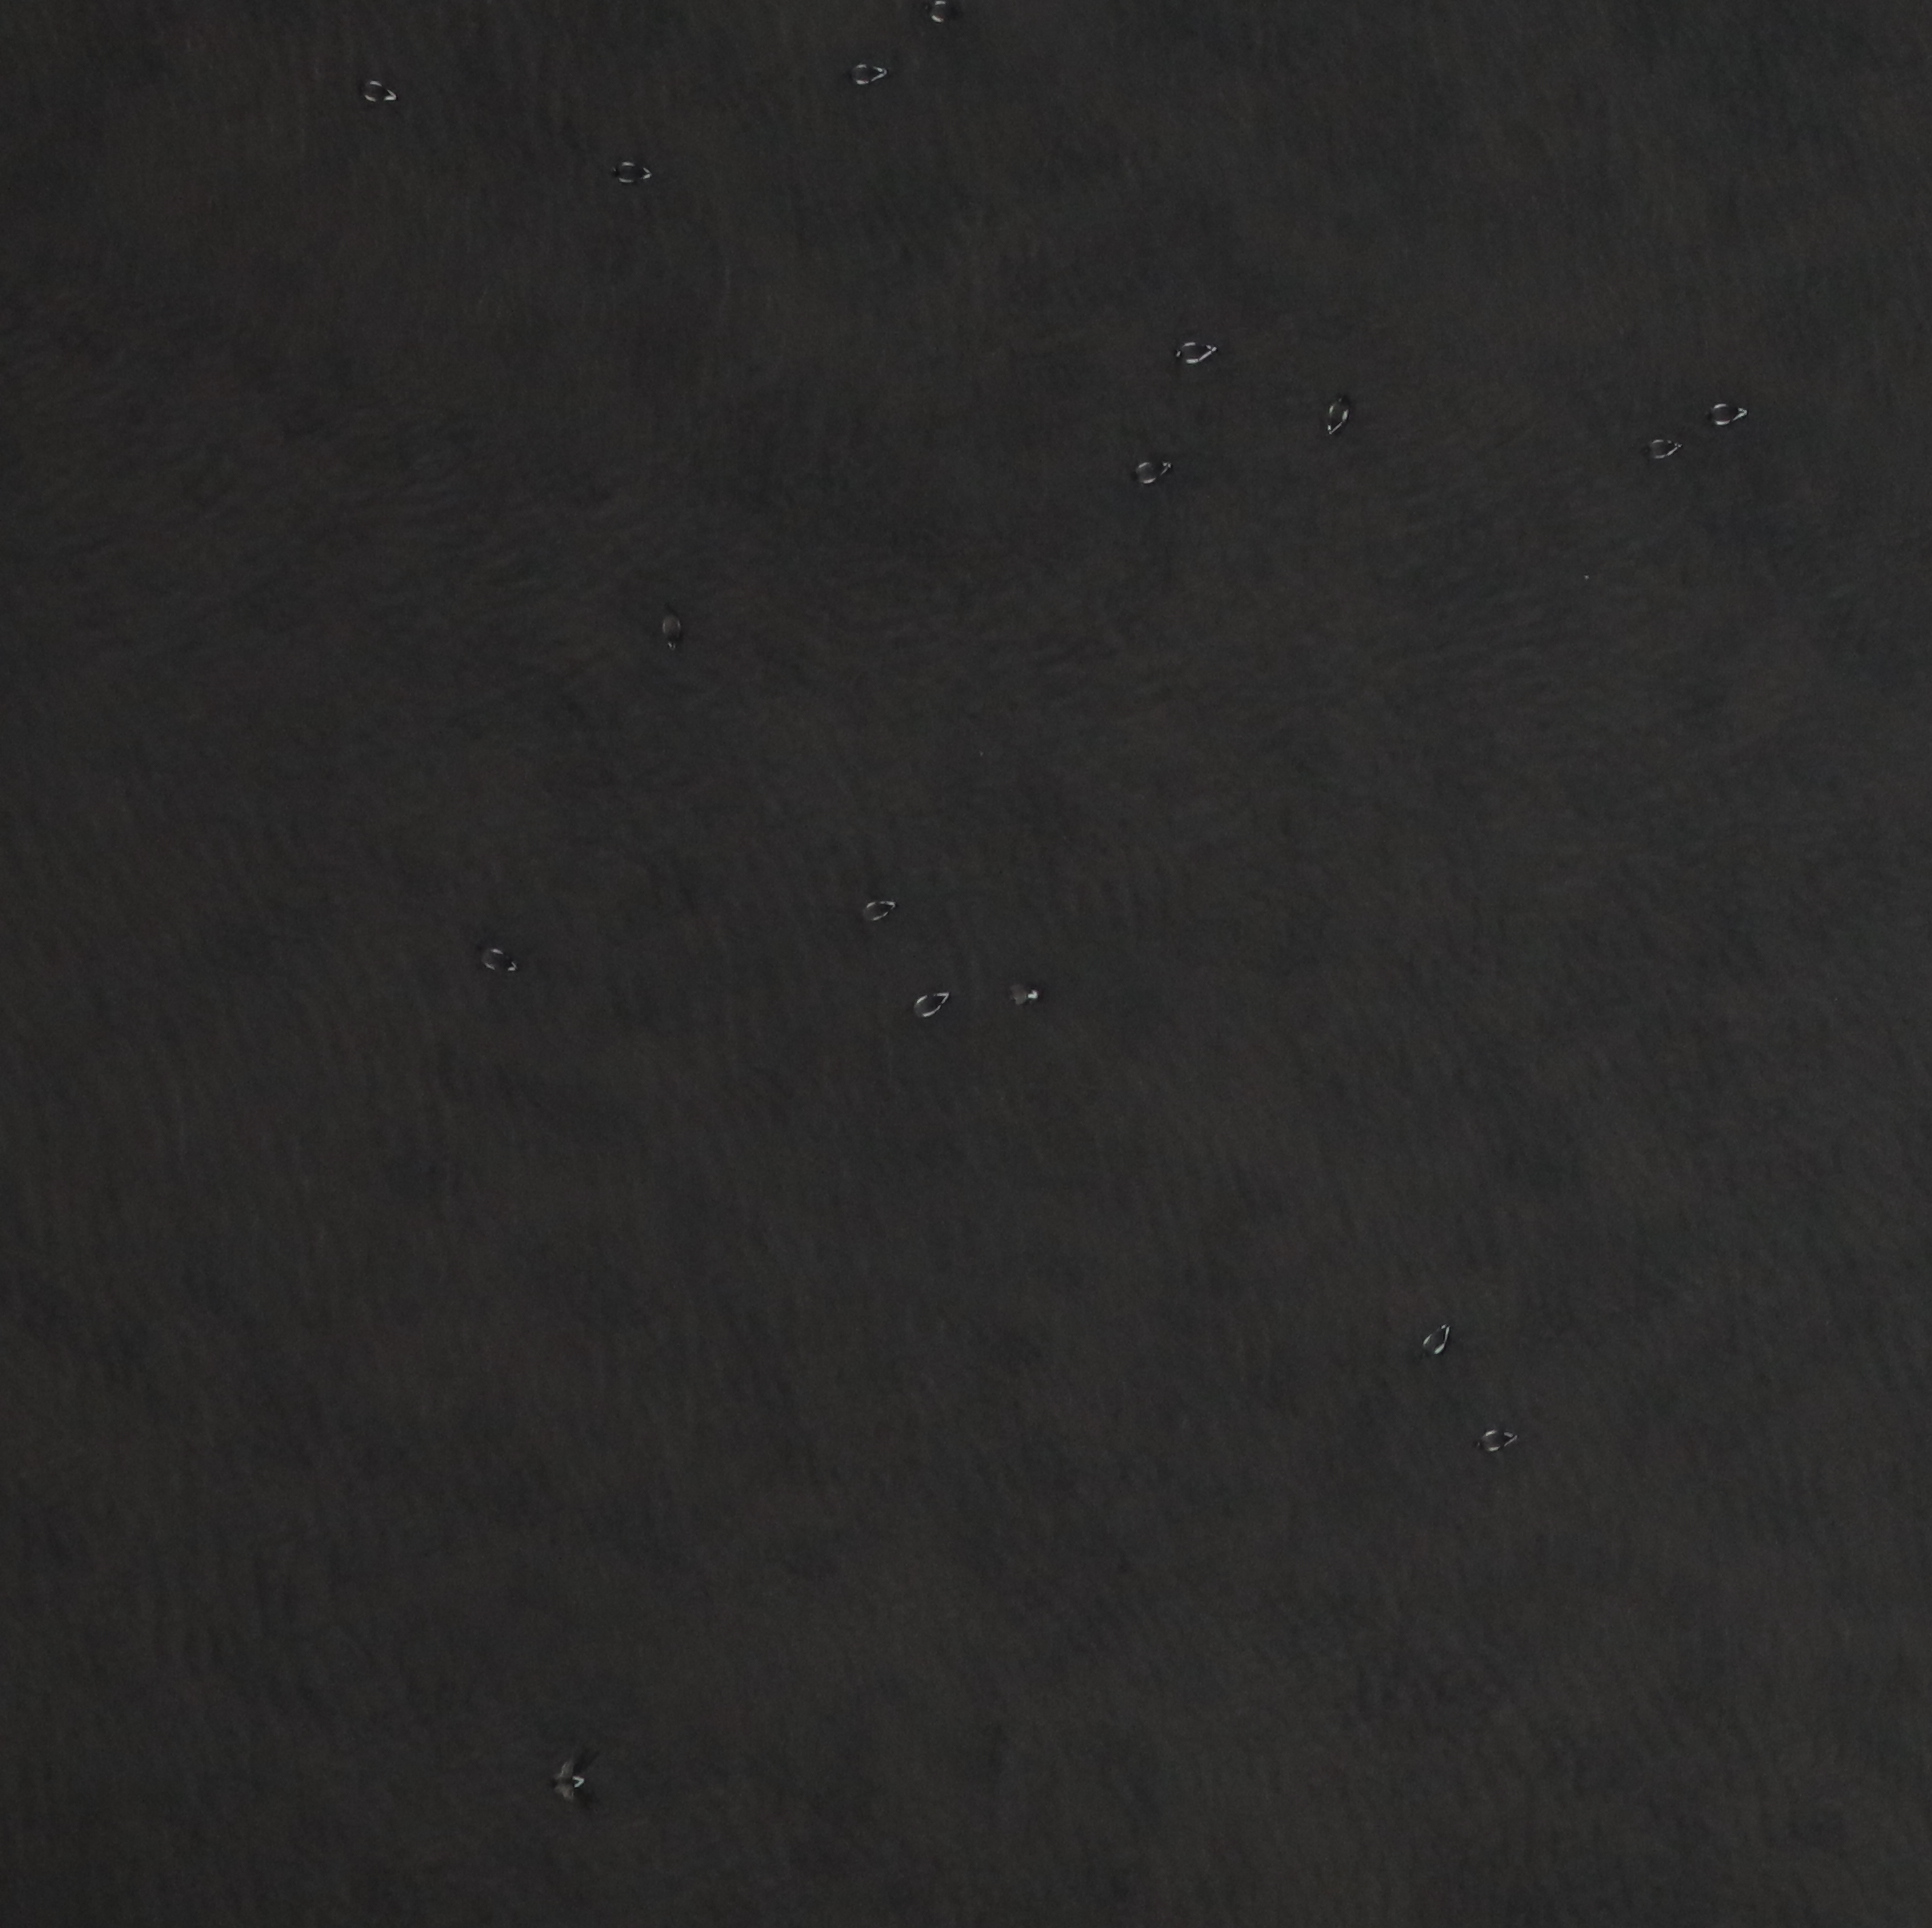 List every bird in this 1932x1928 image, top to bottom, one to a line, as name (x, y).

brant (940, 10)
brant (866, 74)
brant (378, 92)
brant (631, 172)
brant (1192, 352)
brant (1338, 413)
brant (1726, 413)
brant (1661, 447)
brant (1149, 473)
brant (674, 627)
brant (877, 910)
brant (496, 959)
brant (1022, 993)
brant (929, 1005)
brant (1438, 1341)
brant (1494, 1440)
brant (570, 1780)